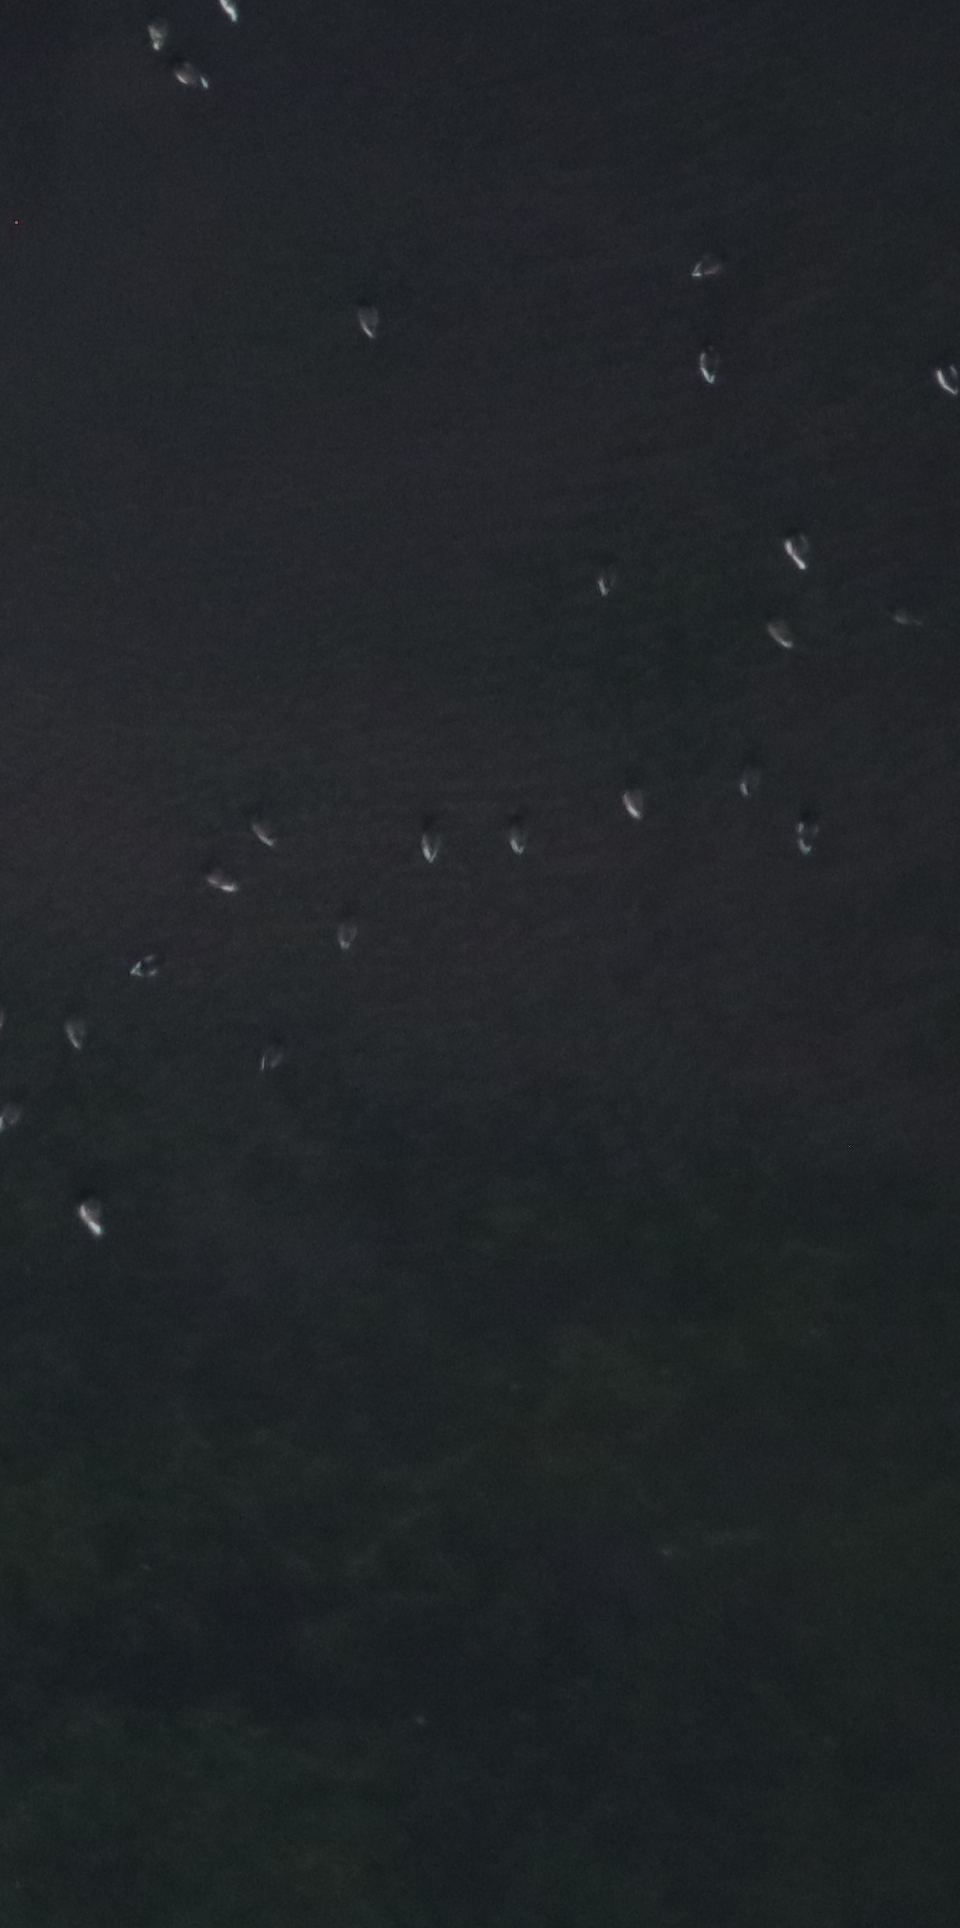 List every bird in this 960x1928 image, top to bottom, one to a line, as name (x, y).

brant (233, 6)
brant (155, 31)
brant (187, 73)
brant (706, 265)
brant (368, 319)
brant (710, 365)
brant (951, 380)
brant (796, 554)
brant (607, 581)
brant (780, 636)
brant (747, 780)
brant (633, 804)
brant (263, 832)
brant (806, 834)
brant (515, 838)
brant (433, 845)
brant (220, 884)
brant (349, 931)
brant (149, 967)
brant (76, 1030)
brant (275, 1058)
brant (11, 1117)
brant (92, 1211)